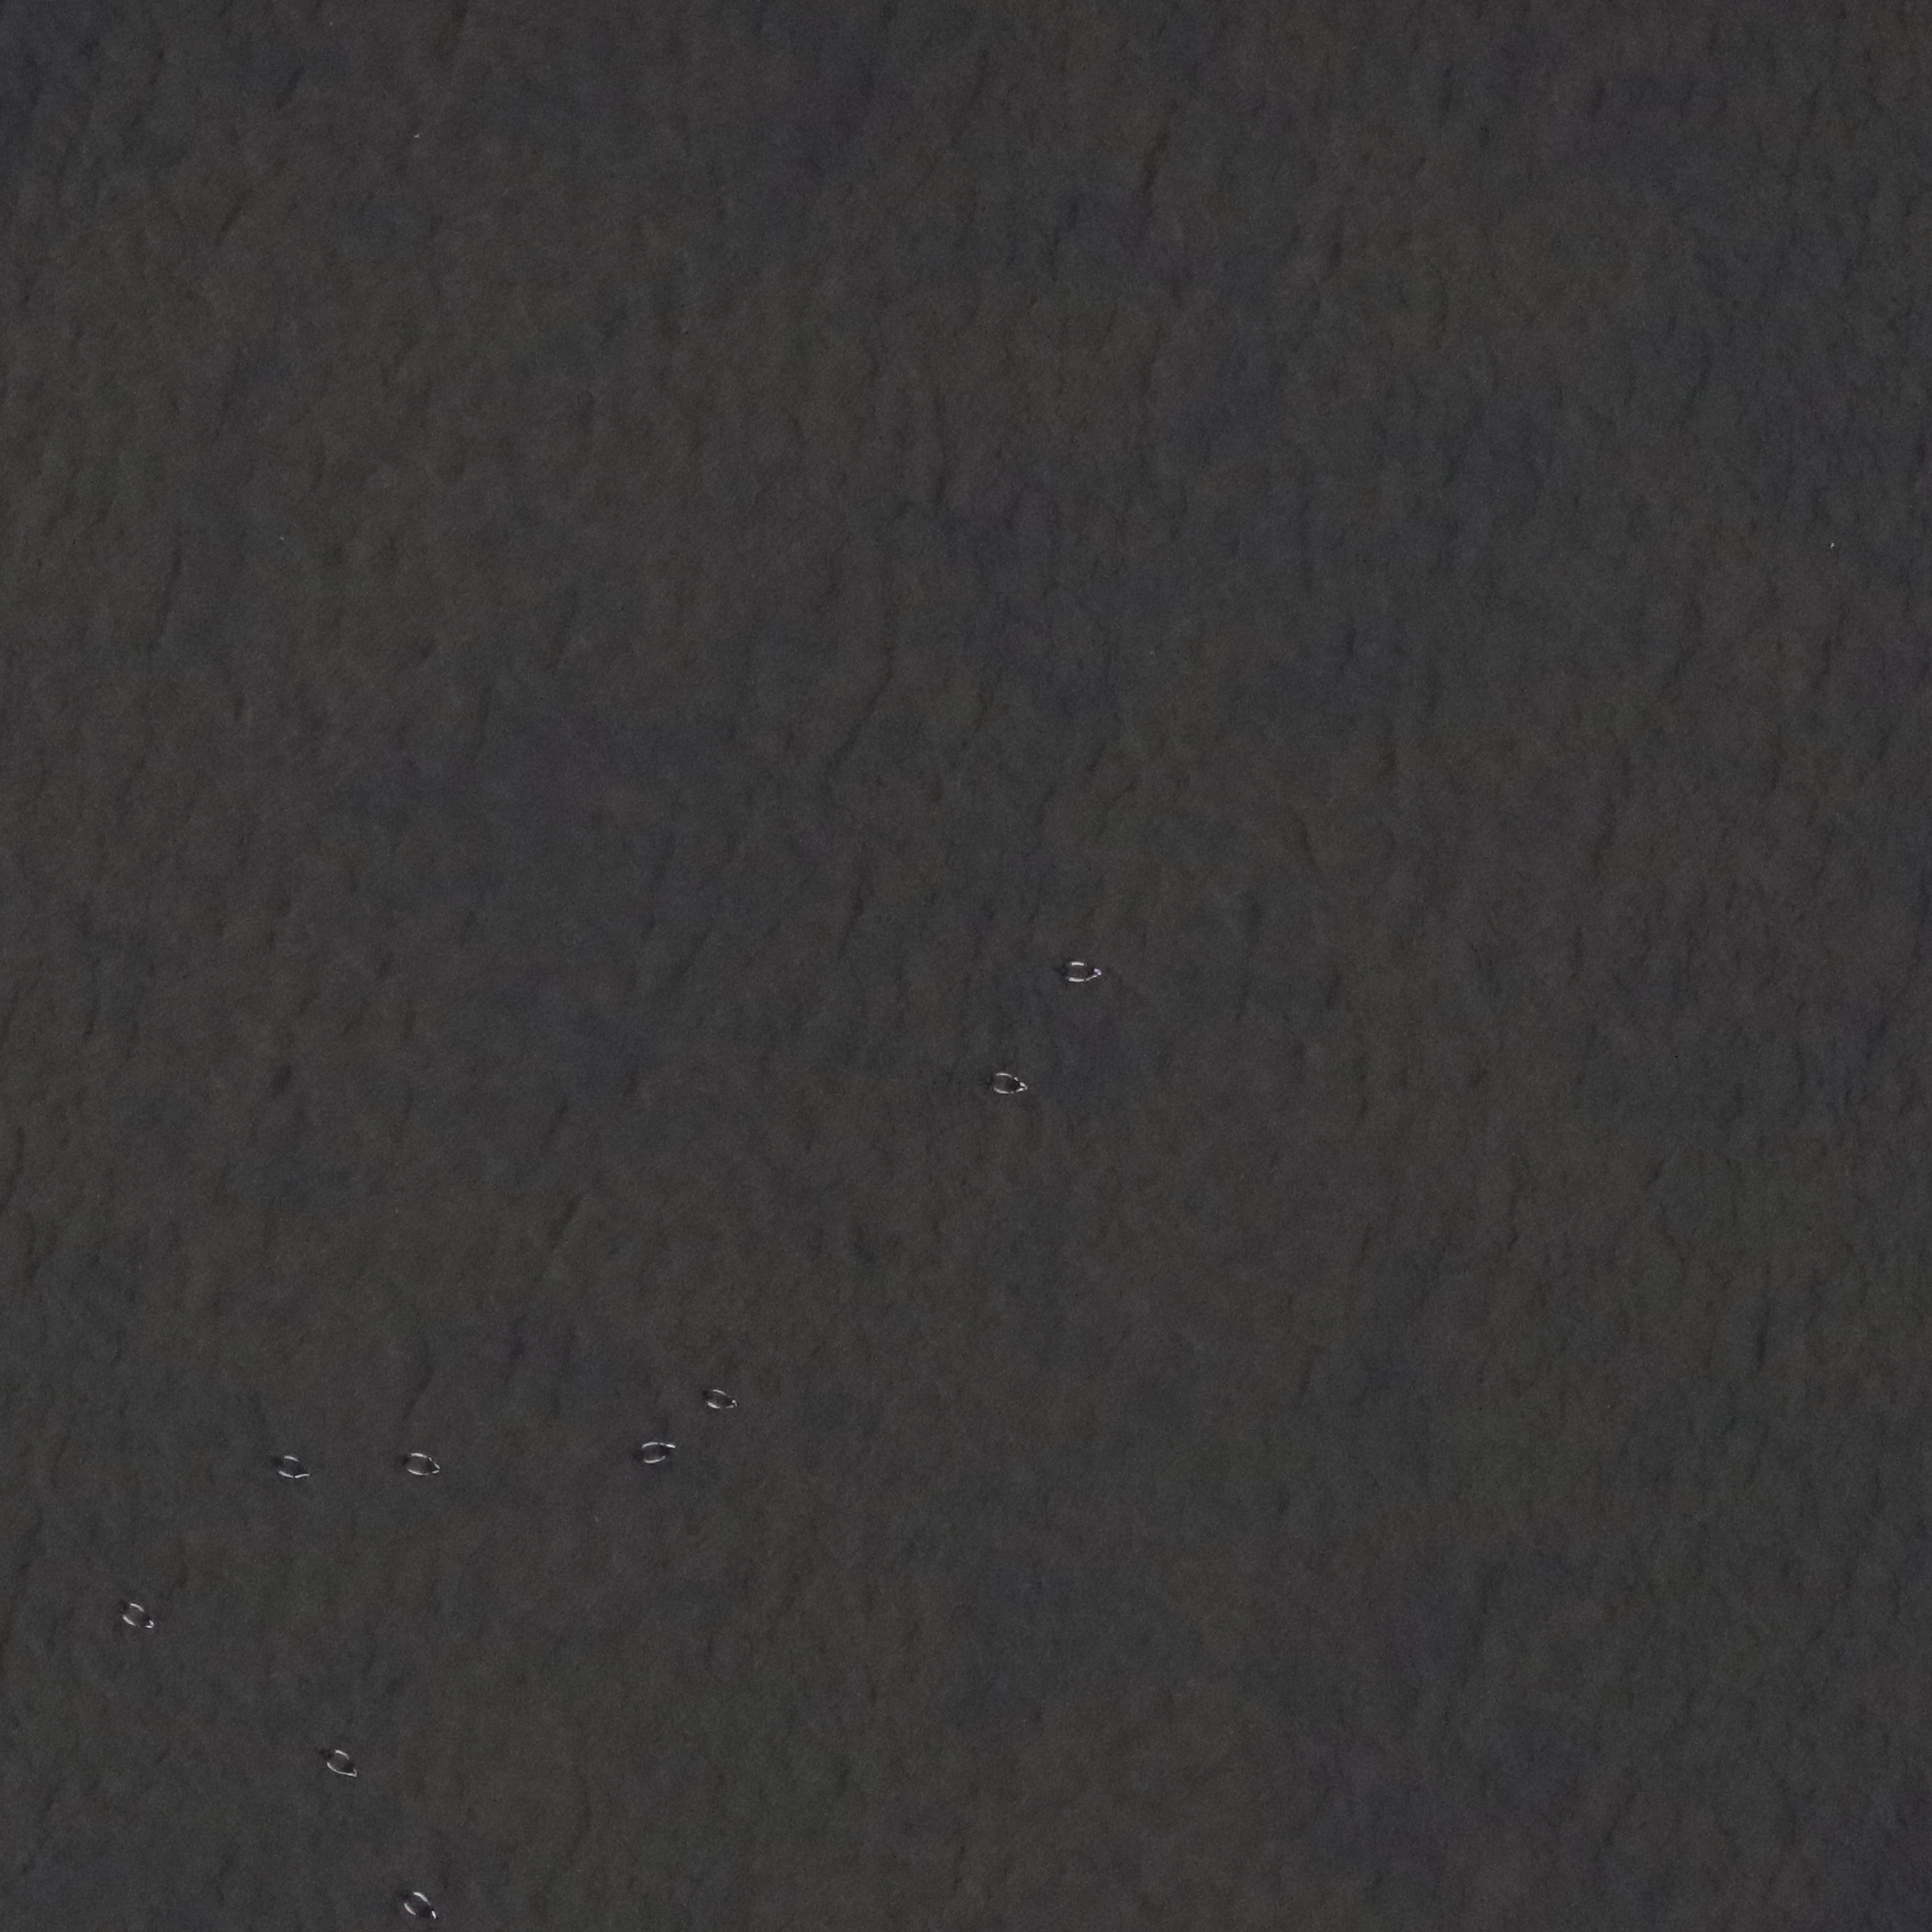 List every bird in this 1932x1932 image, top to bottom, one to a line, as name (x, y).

brant (1079, 972)
brant (1004, 1084)
brant (718, 1399)
brant (654, 1452)
brant (419, 1463)
brant (292, 1467)
brant (136, 1615)
brant (339, 1763)
brant (418, 1905)